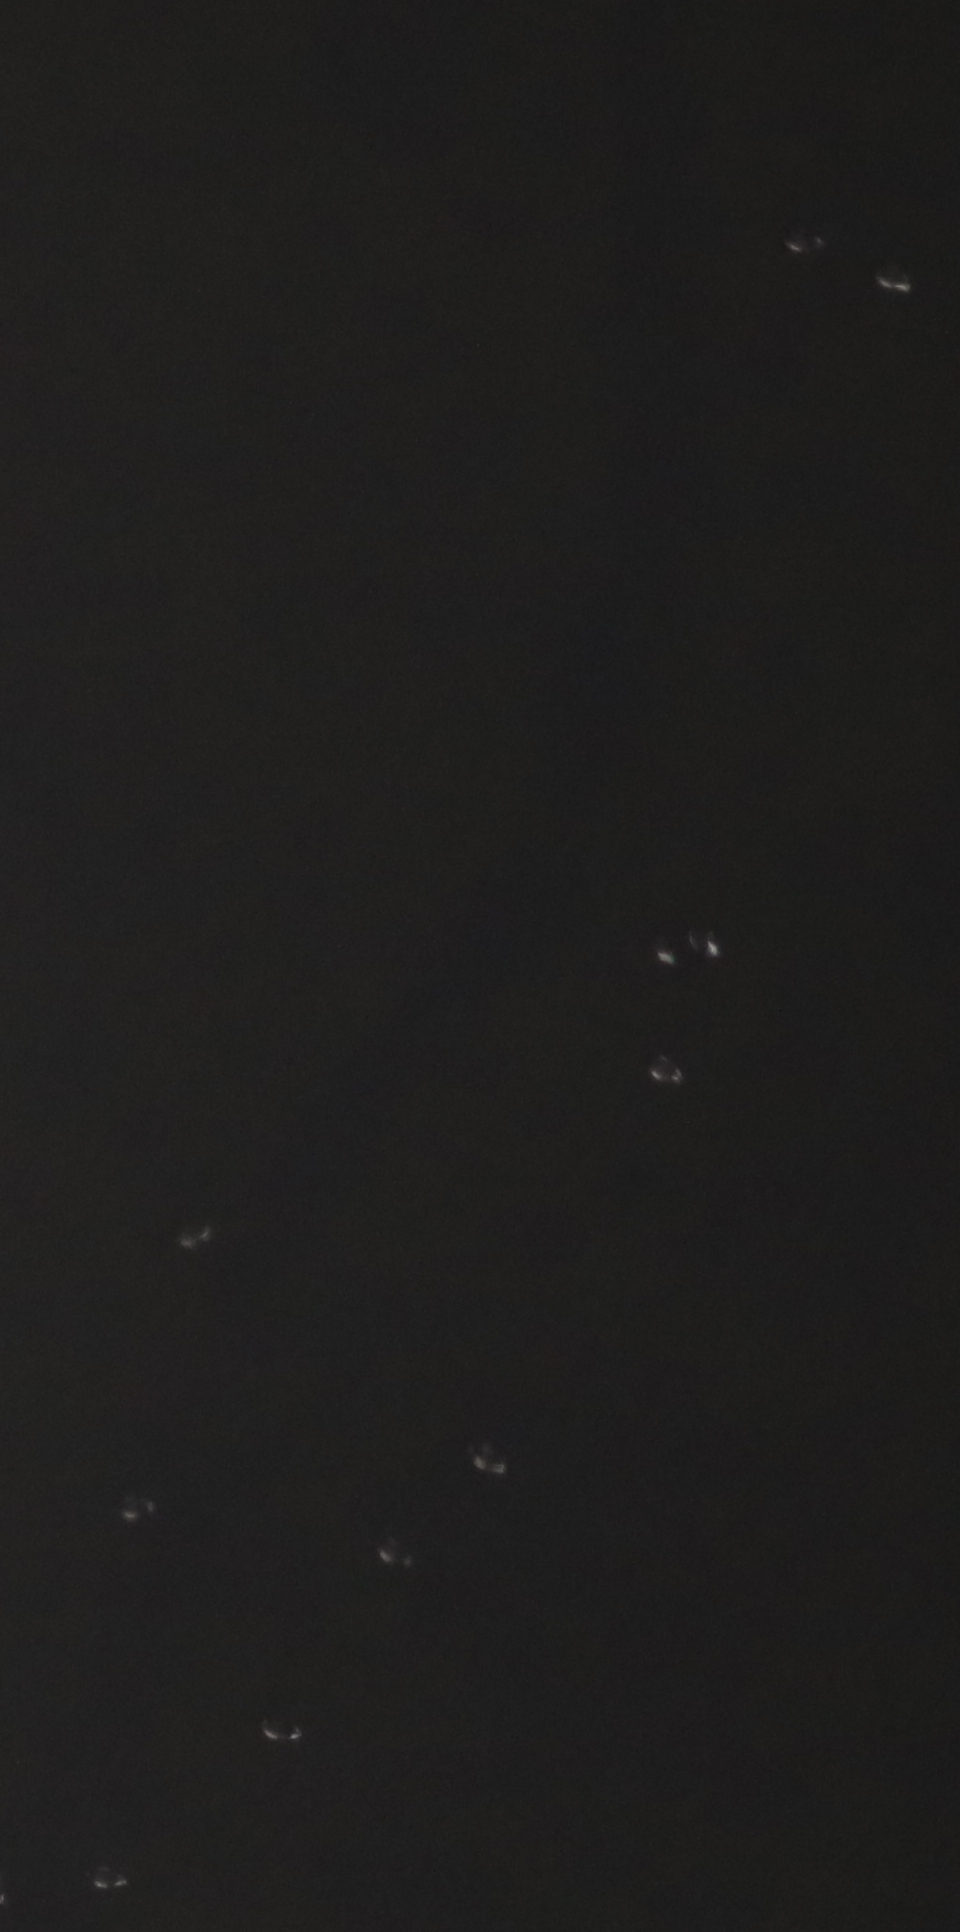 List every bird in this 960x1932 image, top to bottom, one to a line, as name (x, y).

brant (799, 245)
brant (894, 283)
brant (710, 946)
brant (664, 953)
brant (663, 1071)
brant (200, 1235)
brant (489, 1464)
brant (136, 1497)
brant (393, 1550)
brant (274, 1730)
brant (105, 1880)